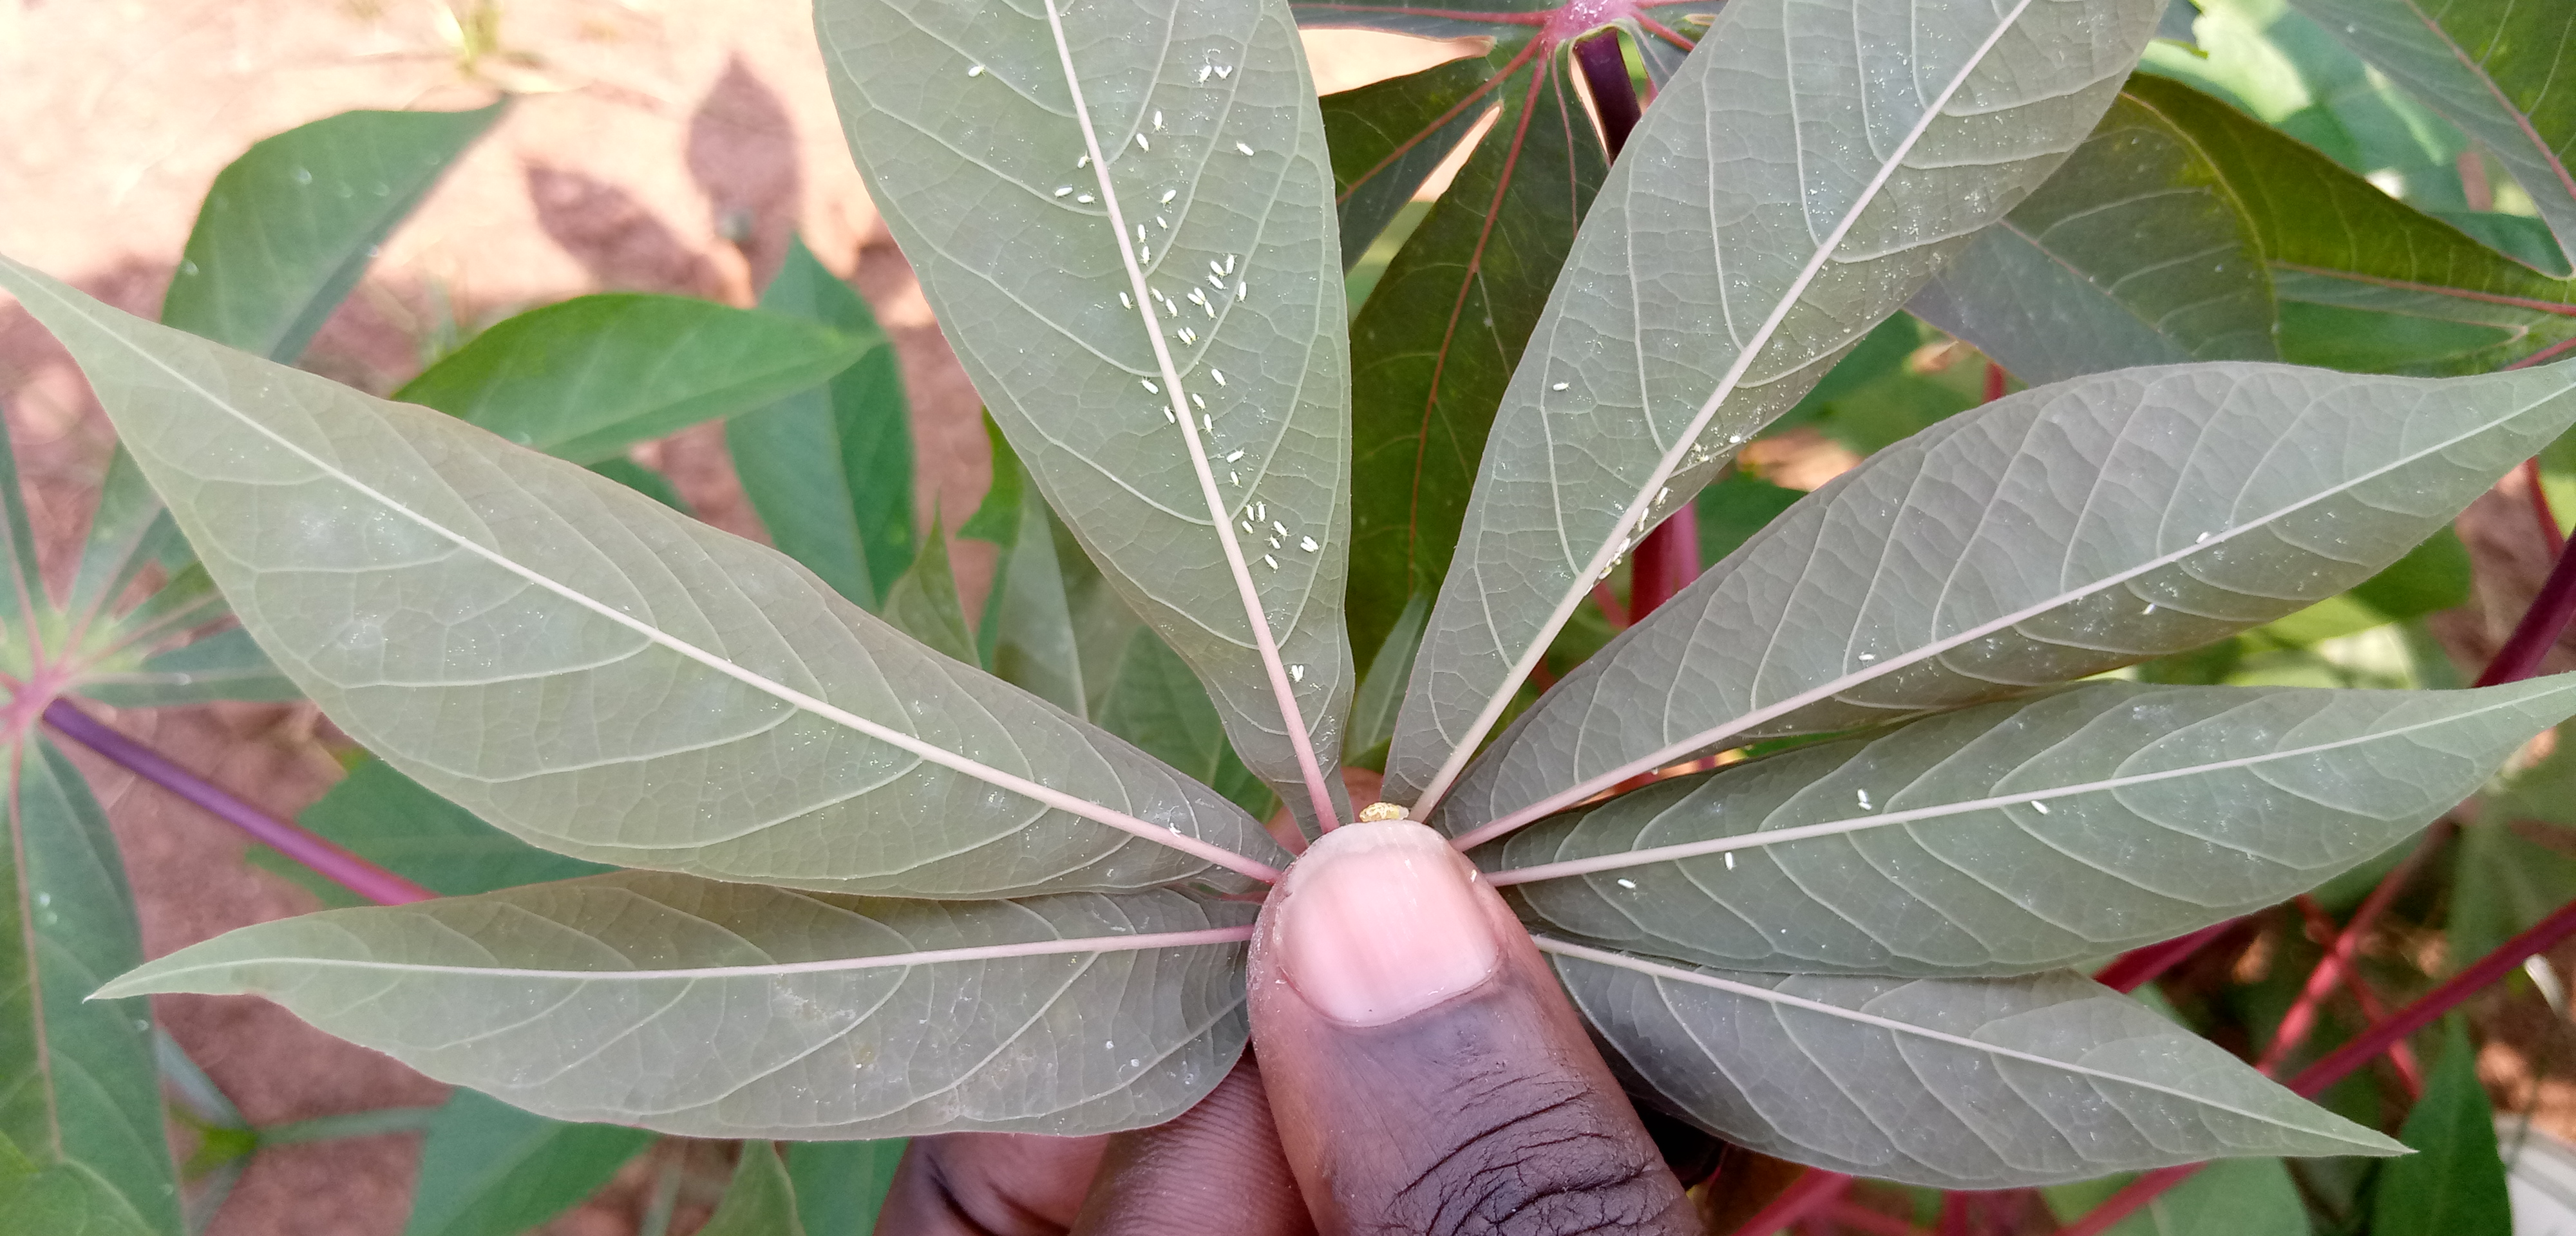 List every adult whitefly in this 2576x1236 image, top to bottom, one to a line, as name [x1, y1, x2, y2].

whitefly [1213, 62, 1234, 78]
whitefly [967, 64, 985, 80]
whitefly [1197, 64, 1213, 82]
whitefly [1152, 108, 1166, 136]
whitefly [1134, 131, 1151, 154]
whitefly [1233, 140, 1256, 160]
whitefly [1077, 151, 1092, 171]
whitefly [1052, 185, 1075, 199]
whitefly [1159, 187, 1180, 207]
whitefly [1076, 192, 1096, 205]
whitefly [1135, 223, 1149, 242]
whitefly [1140, 243, 1153, 267]
whitefly [1224, 252, 1237, 275]
whitefly [1208, 259, 1228, 276]
whitefly [1207, 274, 1227, 291]
whitefly [1237, 279, 1249, 304]
whitefly [1191, 285, 1210, 301]
whitefly [1150, 286, 1165, 303]
whitefly [1119, 290, 1132, 309]
whitefly [1184, 291, 1204, 306]
whitefly [1203, 297, 1218, 320]
whitefly [1166, 297, 1179, 319]
whitefly [1178, 326, 1200, 347]
whitefly [1209, 367, 1229, 388]
whitefly [1139, 377, 1159, 396]
whitefly [1550, 377, 1573, 395]
whitefly [1190, 391, 1207, 409]
whitefly [1161, 404, 1177, 426]
whitefly [1202, 411, 1216, 436]
whitefly [1726, 433, 1745, 446]
whitefly [1224, 449, 1247, 465]
whitefly [1229, 469, 1243, 488]
whitefly [1654, 485, 1674, 508]
whitefly [1256, 500, 1271, 523]
whitefly [1244, 502, 1260, 521]
whitefly [1640, 507, 1651, 521]
whitefly [1271, 518, 1289, 538]
whitefly [1636, 518, 1645, 536]
whitefly [1240, 520, 1255, 534]
whitefly [1298, 532, 1320, 556]
whitefly [1263, 553, 1280, 572]
whitefly [1854, 650, 1884, 665]
whitefly [1288, 662, 1306, 684]
whitefly [1854, 786, 1875, 821]
whitefly [2028, 797, 2049, 818]
whitefly [1722, 850, 1734, 872]
whitefly [1613, 876, 1640, 891]